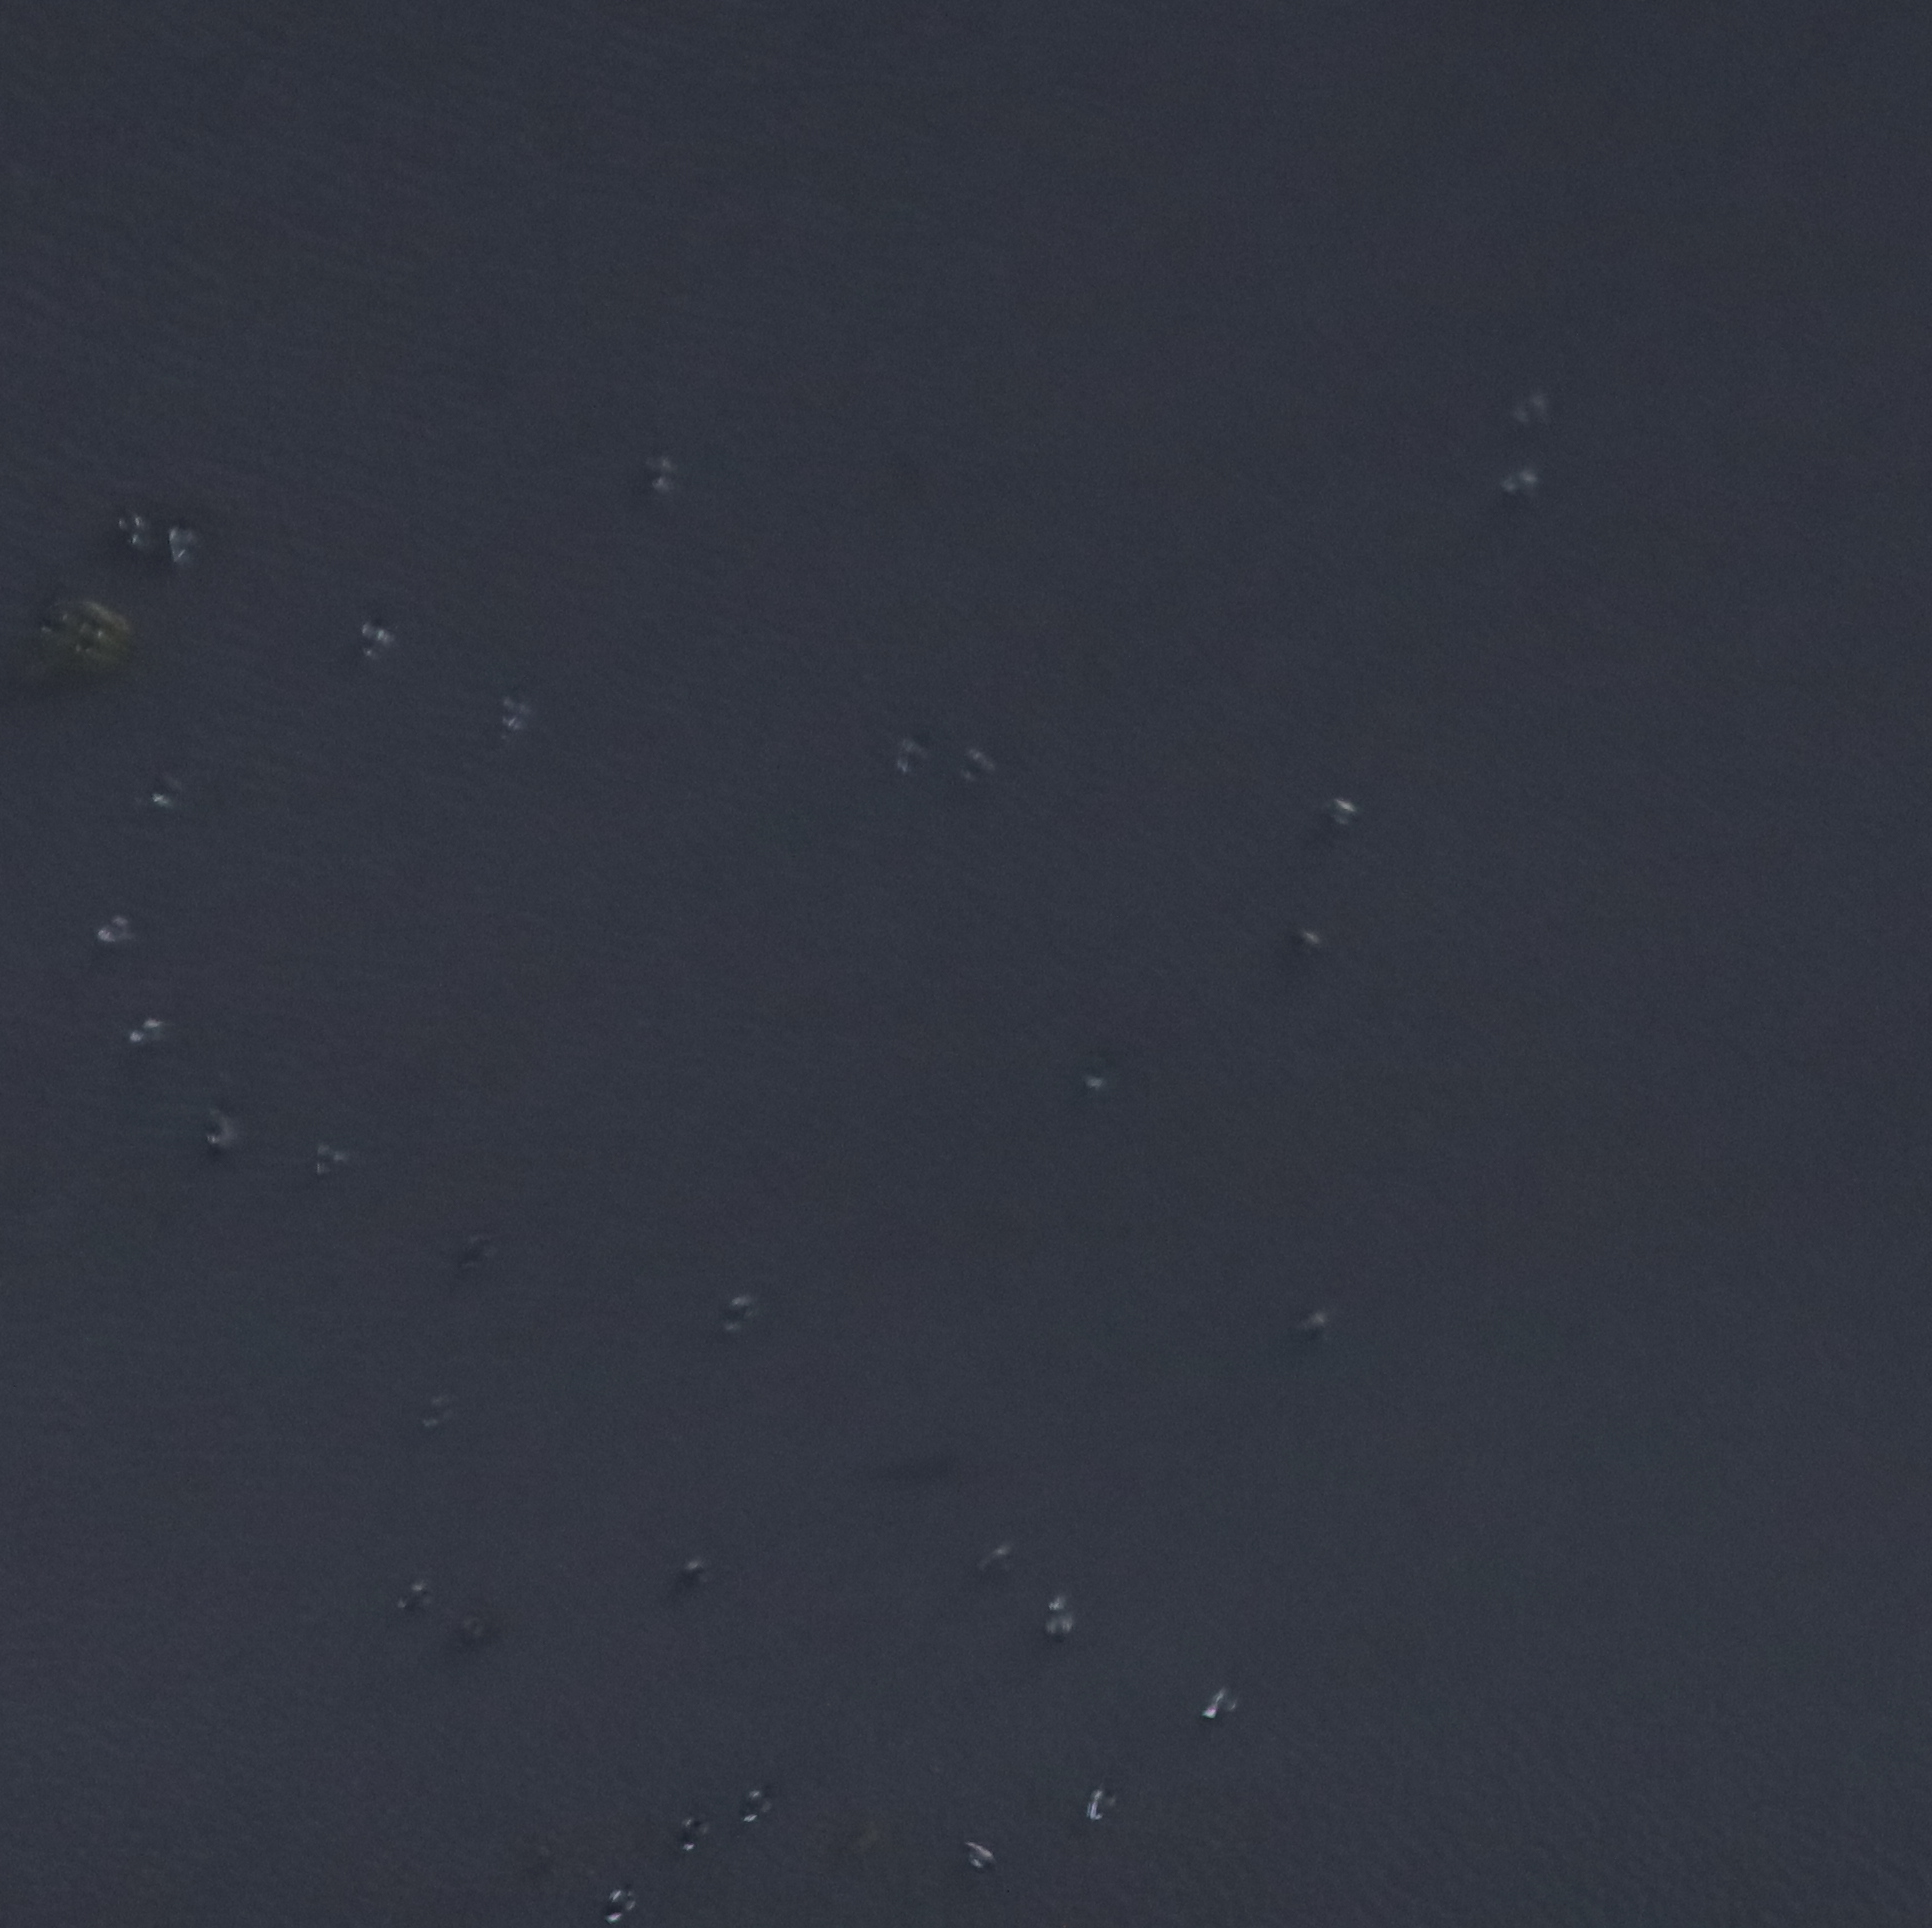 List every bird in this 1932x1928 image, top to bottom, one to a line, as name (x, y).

brant (1534, 411)
brant (659, 465)
brant (1521, 482)
brant (132, 526)
brant (178, 540)
brant (50, 617)
brant (86, 634)
brant (374, 634)
brant (514, 707)
brant (917, 757)
brant (974, 767)
brant (160, 782)
brant (1344, 812)
brant (118, 928)
brant (1307, 936)
brant (149, 1037)
brant (1091, 1081)
brant (218, 1125)
brant (332, 1154)
brant (481, 1251)
brant (738, 1313)
brant (1312, 1325)
brant (440, 1407)
brant (997, 1557)
brant (693, 1575)
brant (415, 1597)
brant (1054, 1621)
brant (474, 1626)
brant (1225, 1705)
brant (1105, 1800)
brant (762, 1802)
brant (695, 1833)
brant (979, 1858)
brant (615, 1906)